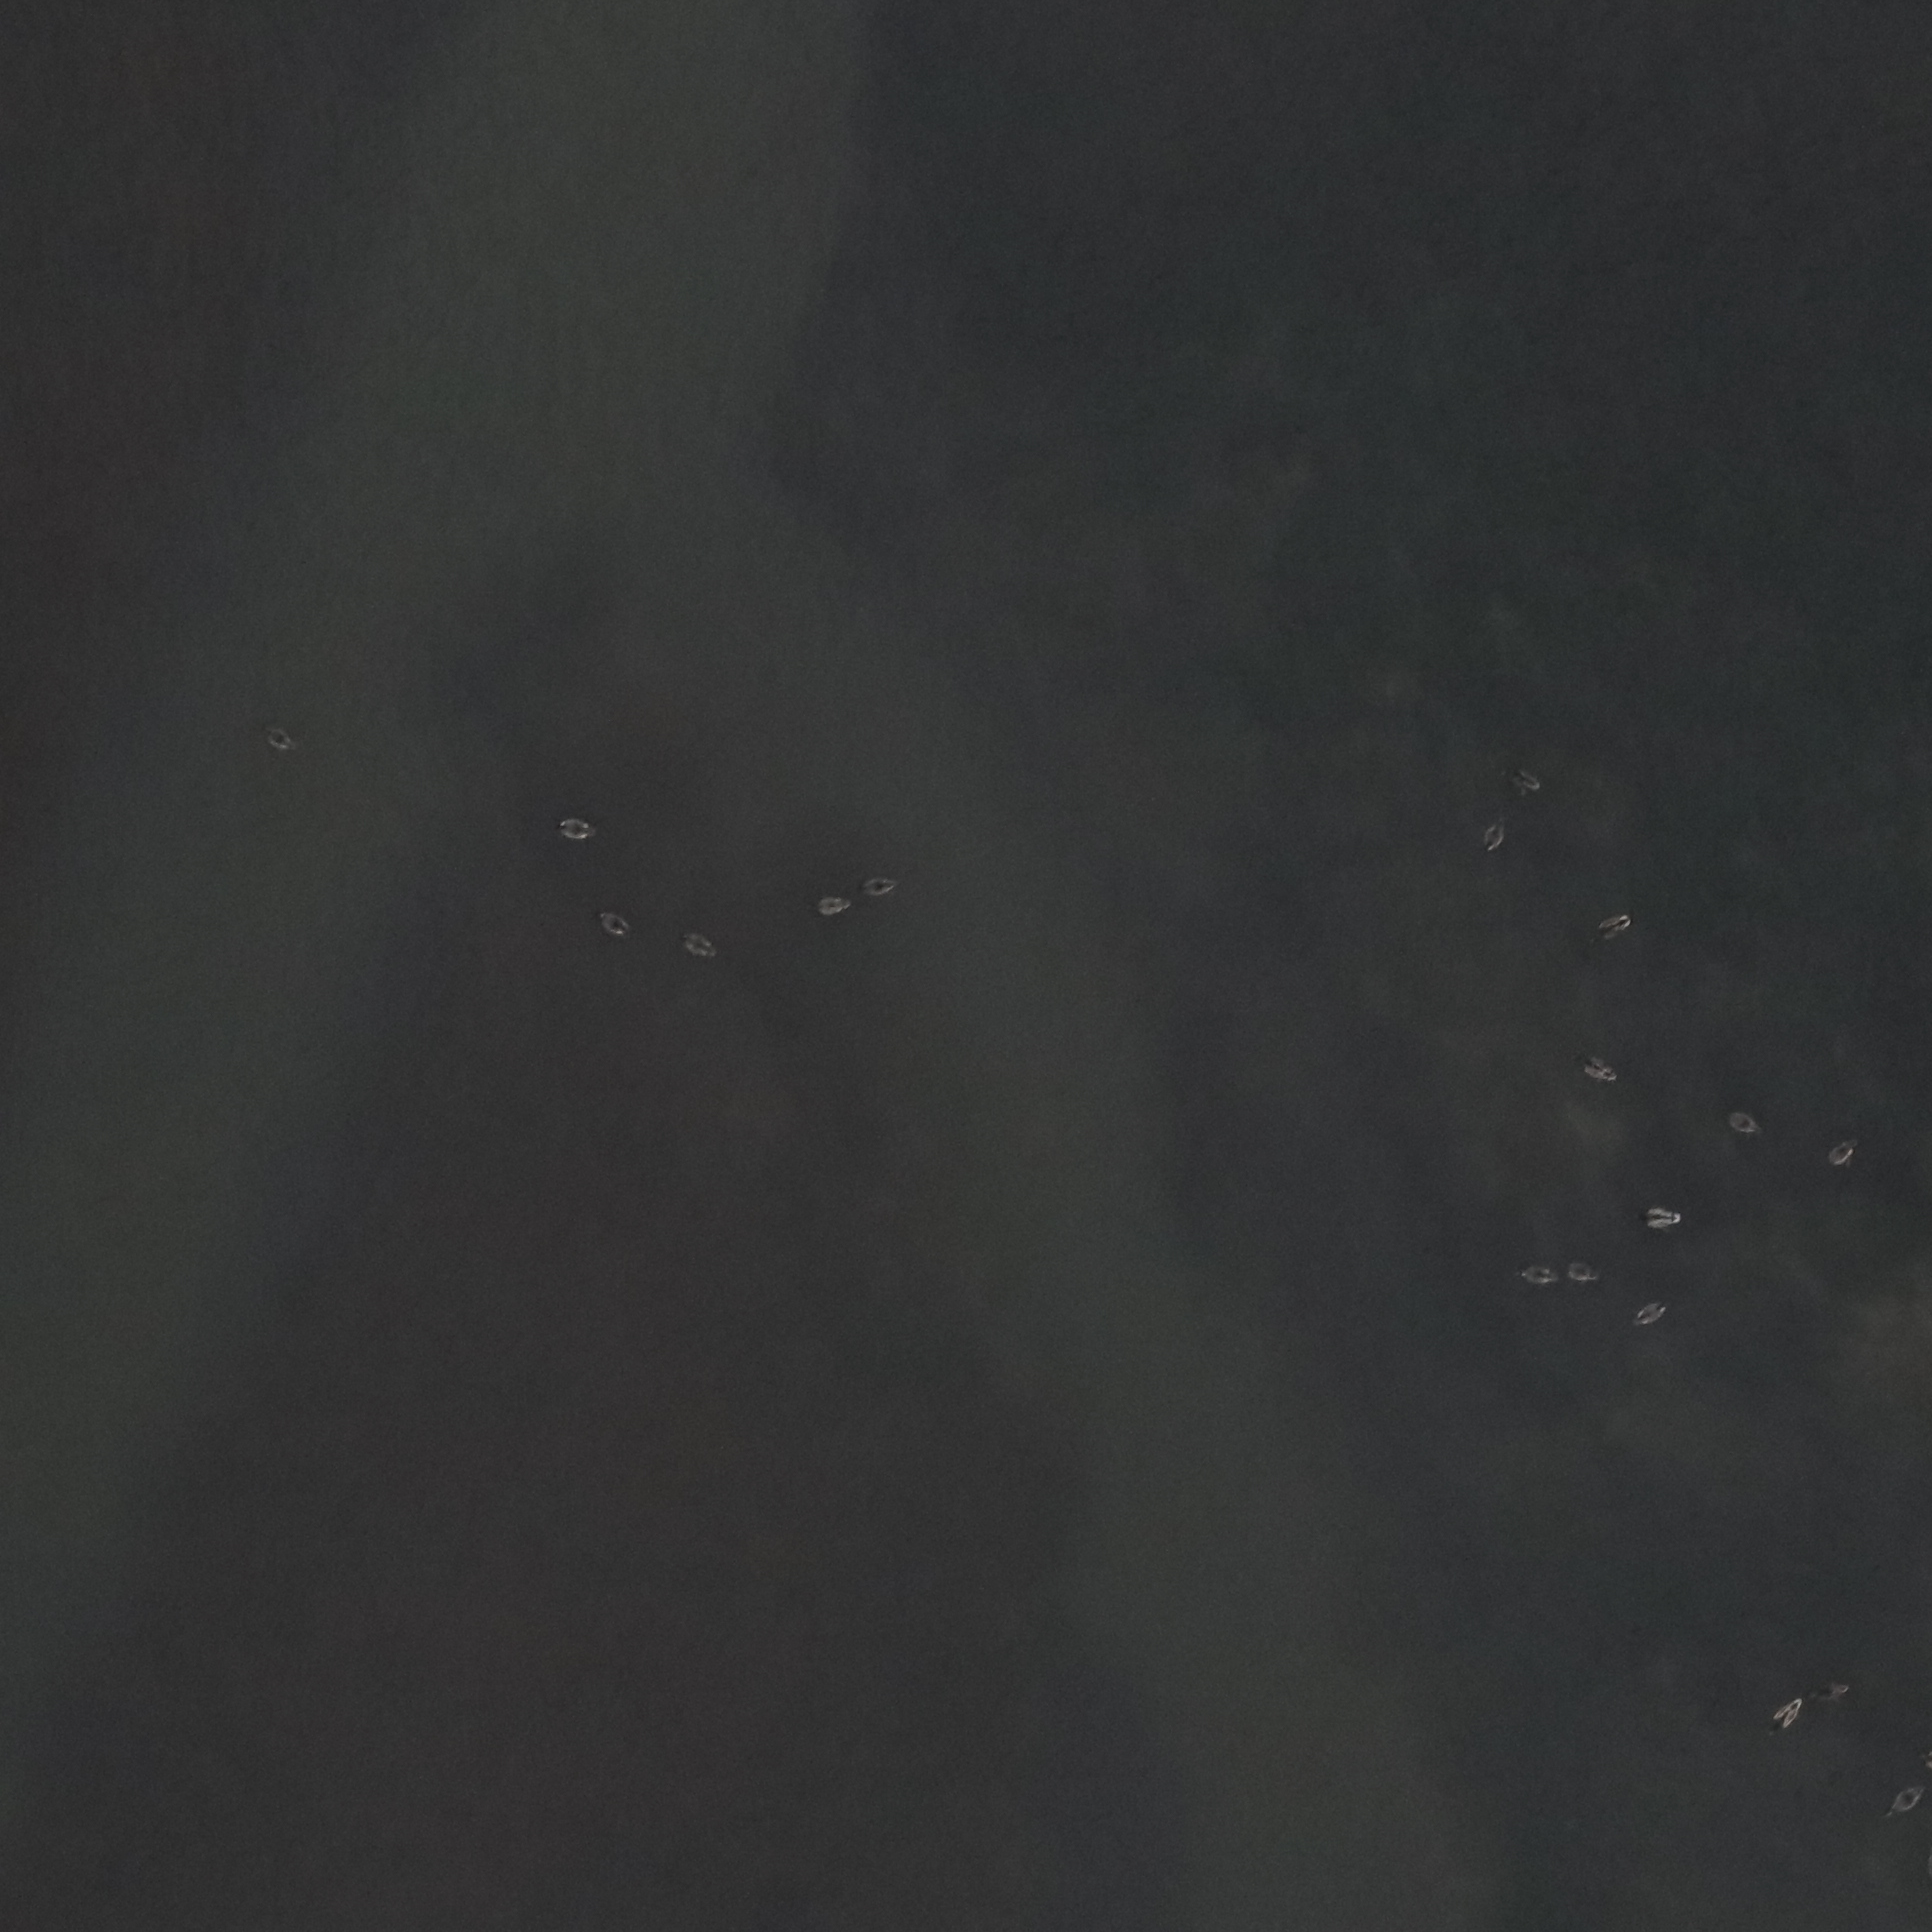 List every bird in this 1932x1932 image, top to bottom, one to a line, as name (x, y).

other bird (282, 733)
other bird (1528, 779)
other bird (576, 831)
other bird (1493, 835)
other bird (876, 886)
other bird (829, 905)
other bird (1614, 925)
other bird (615, 927)
other bird (697, 945)
other bird (1594, 1060)
other bird (1737, 1117)
other bird (1840, 1148)
other bird (1669, 1224)
other bird (1594, 1275)
other bird (1534, 1276)
other bird (1650, 1319)
other bird (1827, 1689)
other bird (1787, 1714)
other bird (1897, 1797)